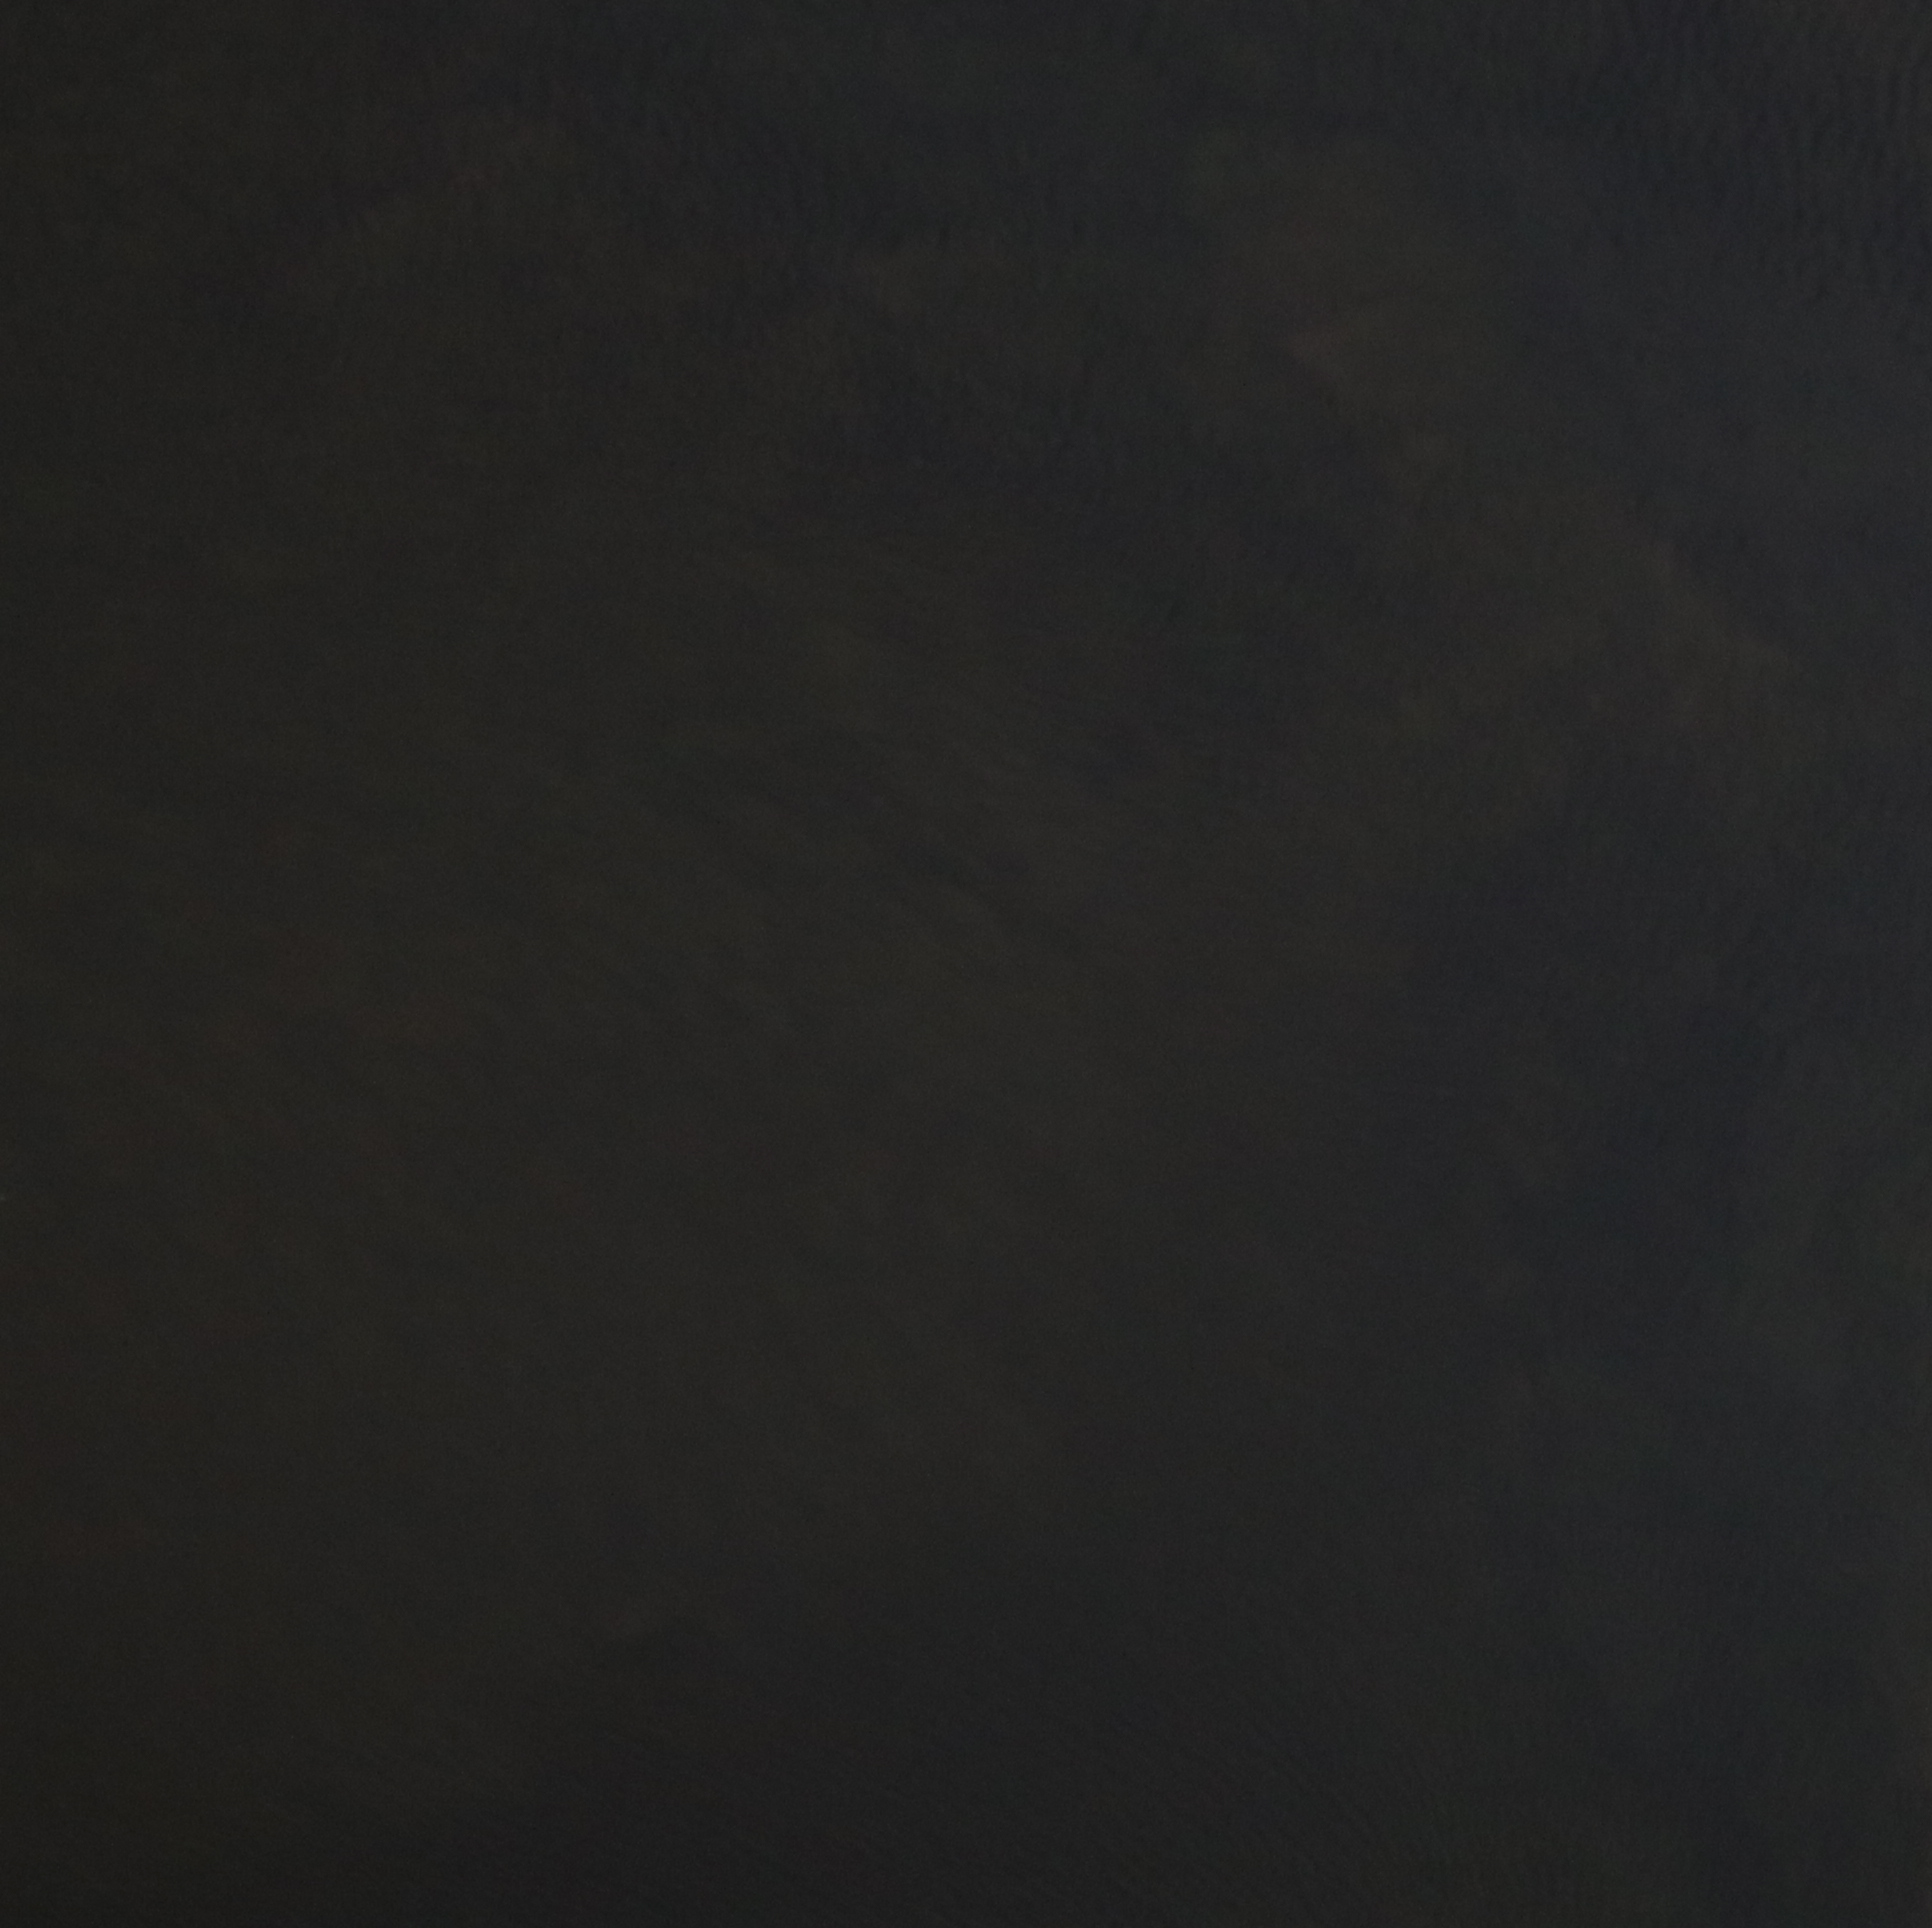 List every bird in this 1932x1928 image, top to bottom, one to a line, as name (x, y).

None